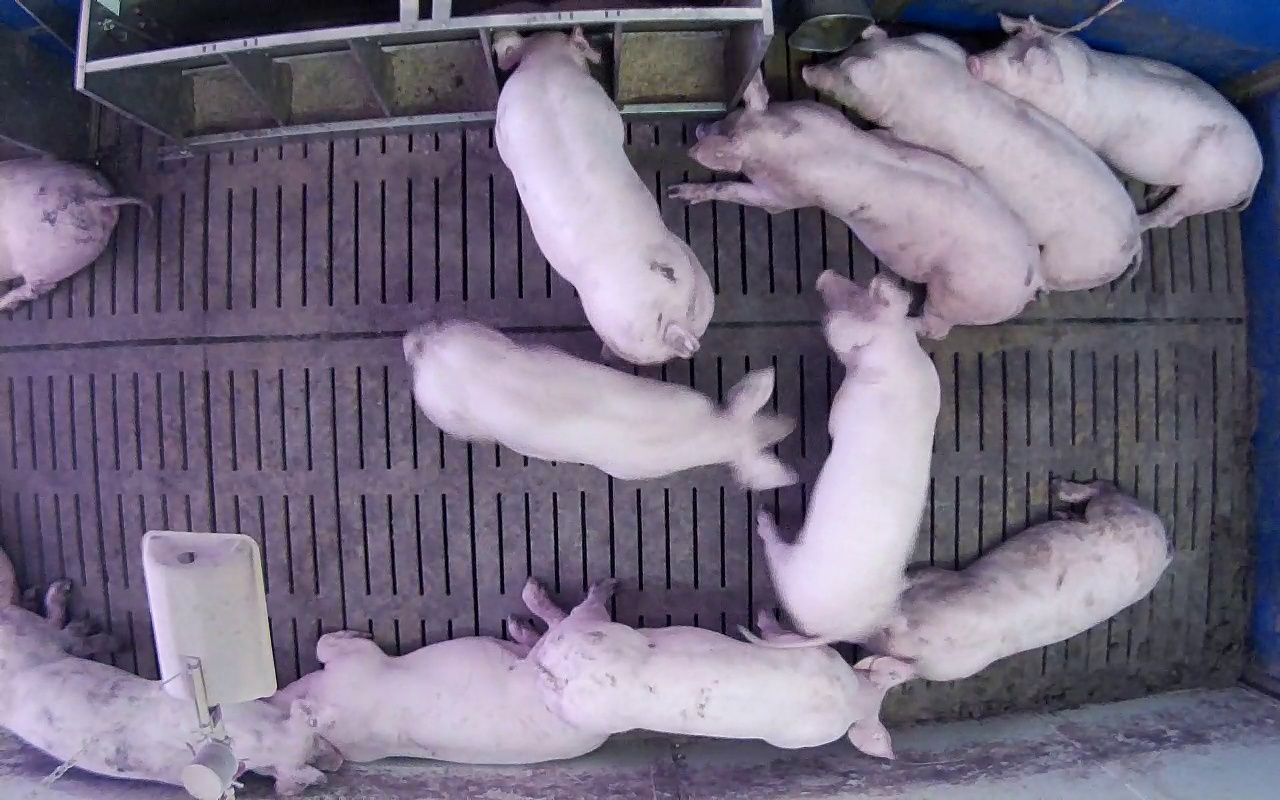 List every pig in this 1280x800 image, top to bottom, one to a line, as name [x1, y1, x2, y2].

pig [965, 10, 1264, 231]
pig [800, 21, 1146, 294]
pig [490, 25, 713, 367]
pig [666, 66, 1049, 340]
pig [0, 155, 153, 311]
pig [757, 267, 945, 643]
pig [400, 318, 803, 493]
pig [851, 476, 1179, 687]
pig [535, 576, 913, 759]
pig [264, 579, 613, 767]
pig [0, 605, 342, 797]